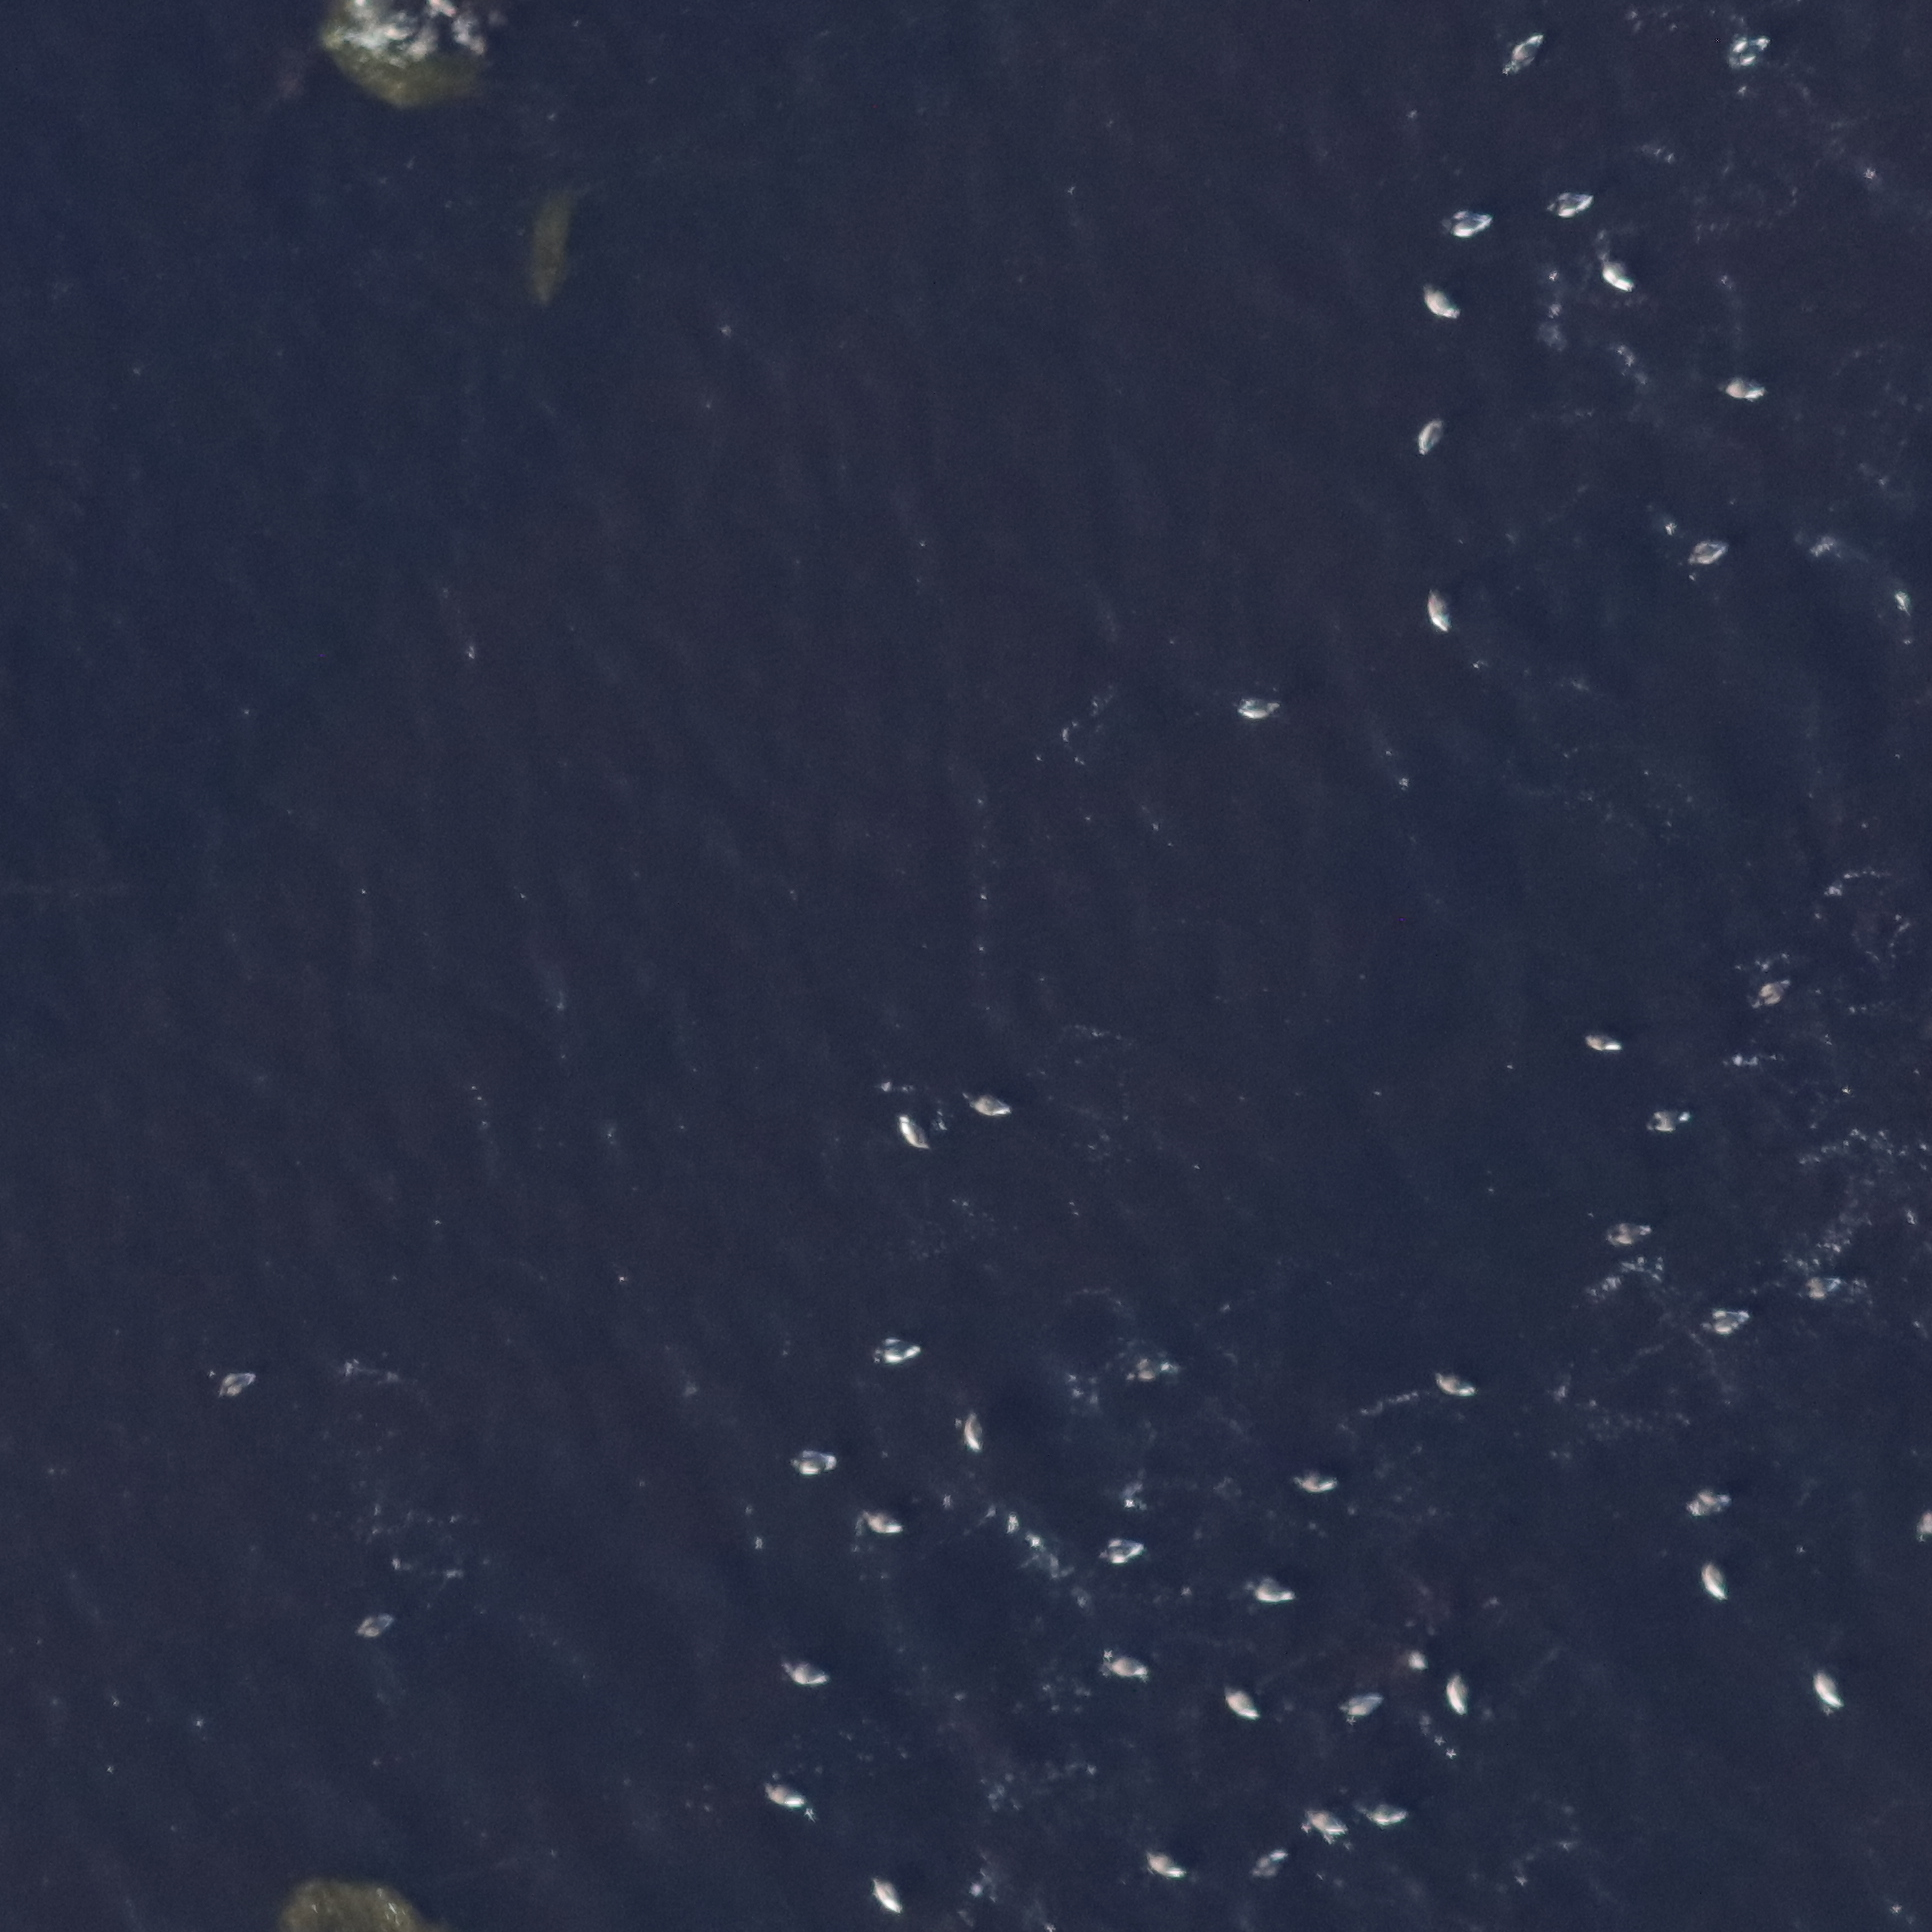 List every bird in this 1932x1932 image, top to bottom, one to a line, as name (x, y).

other bird (399, 32)
brant (1523, 53)
brant (1748, 53)
brant (1578, 200)
brant (1470, 220)
brant (1616, 275)
brant (1441, 302)
brant (1745, 388)
brant (1430, 436)
brant (1703, 552)
brant (1441, 612)
brant (1258, 706)
brant (1770, 993)
brant (1603, 1040)
brant (986, 1103)
brant (1670, 1125)
brant (913, 1135)
brant (1627, 1236)
brant (1821, 1287)
brant (1725, 1324)
brant (893, 1351)
brant (1152, 1368)
brant (234, 1386)
brant (1453, 1386)
brant (978, 1434)
brant (813, 1460)
brant (1316, 1479)
brant (1707, 1504)
brant (879, 1521)
brant (1121, 1550)
brant (1714, 1583)
brant (1268, 1589)
brant (374, 1626)
brant (1122, 1663)
brant (800, 1672)
brant (1831, 1691)
brant (1460, 1694)
brant (1366, 1703)
brant (1245, 1710)
brant (784, 1794)
brant (1385, 1817)
brant (1326, 1826)
brant (1166, 1867)
brant (1265, 1871)
brant (889, 1898)